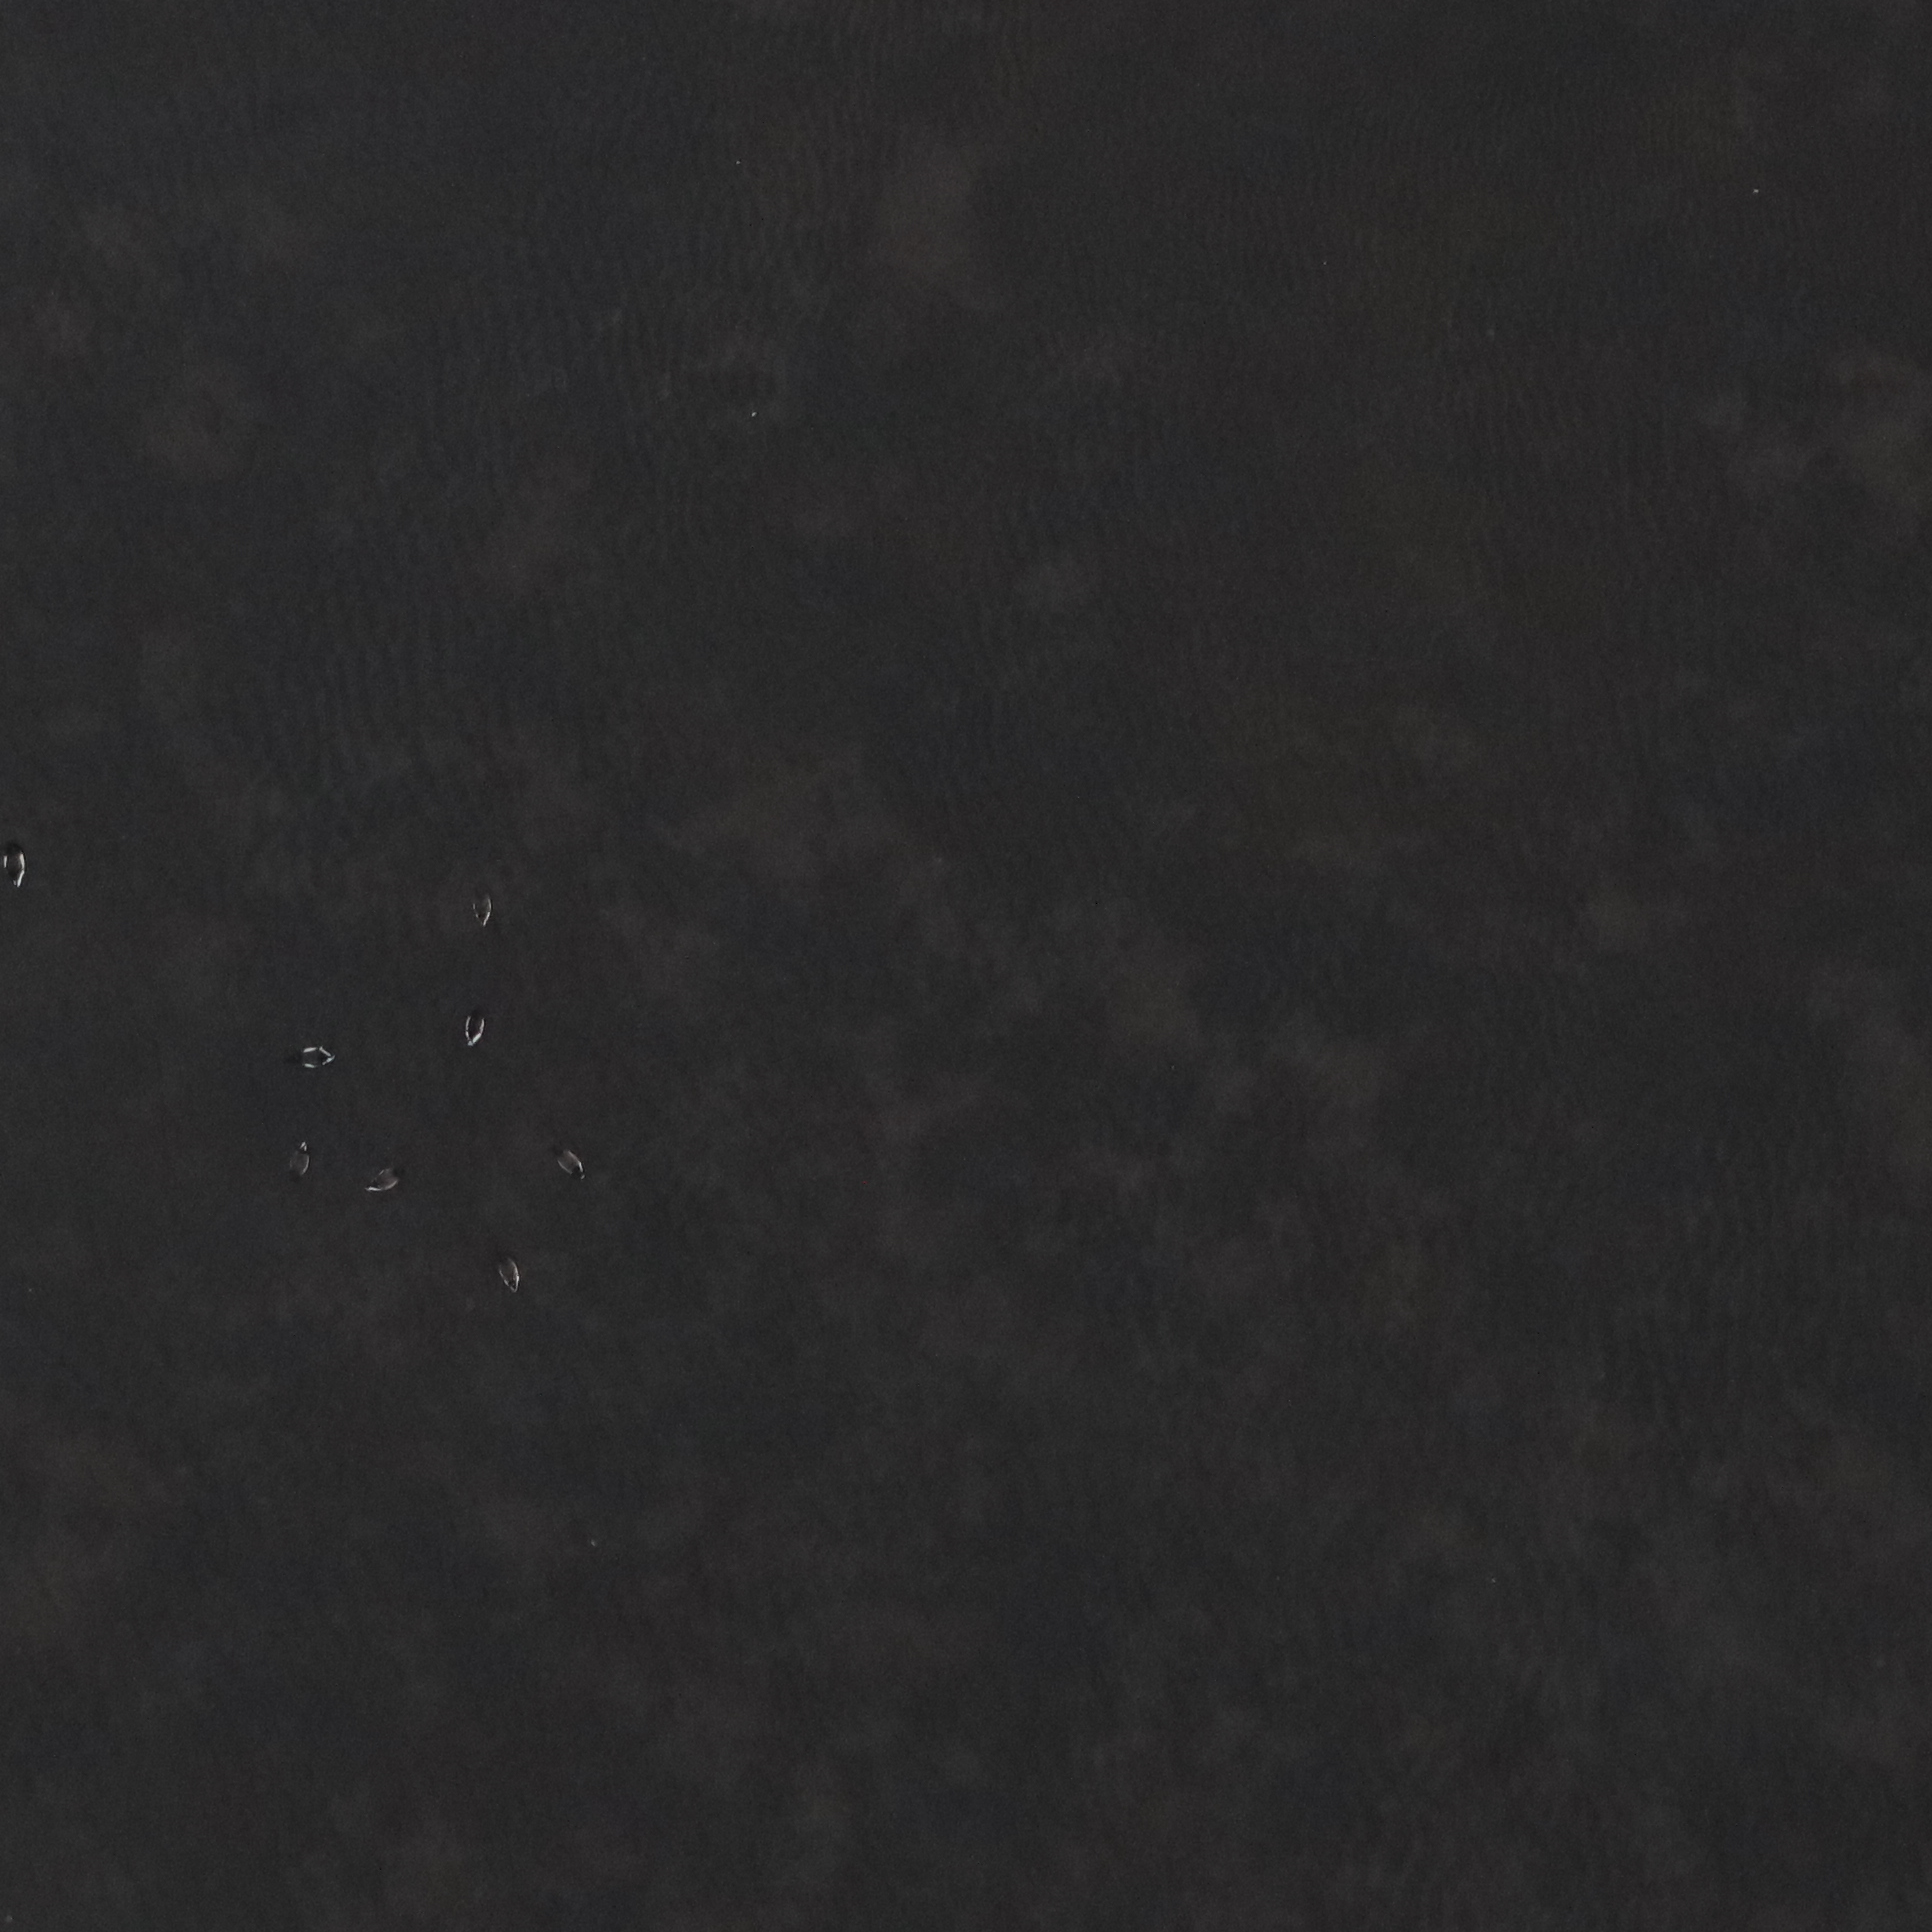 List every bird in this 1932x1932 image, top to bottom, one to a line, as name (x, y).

brant (14, 864)
brant (484, 909)
brant (475, 1029)
brant (313, 1058)
brant (301, 1161)
brant (569, 1162)
brant (385, 1182)
brant (509, 1272)